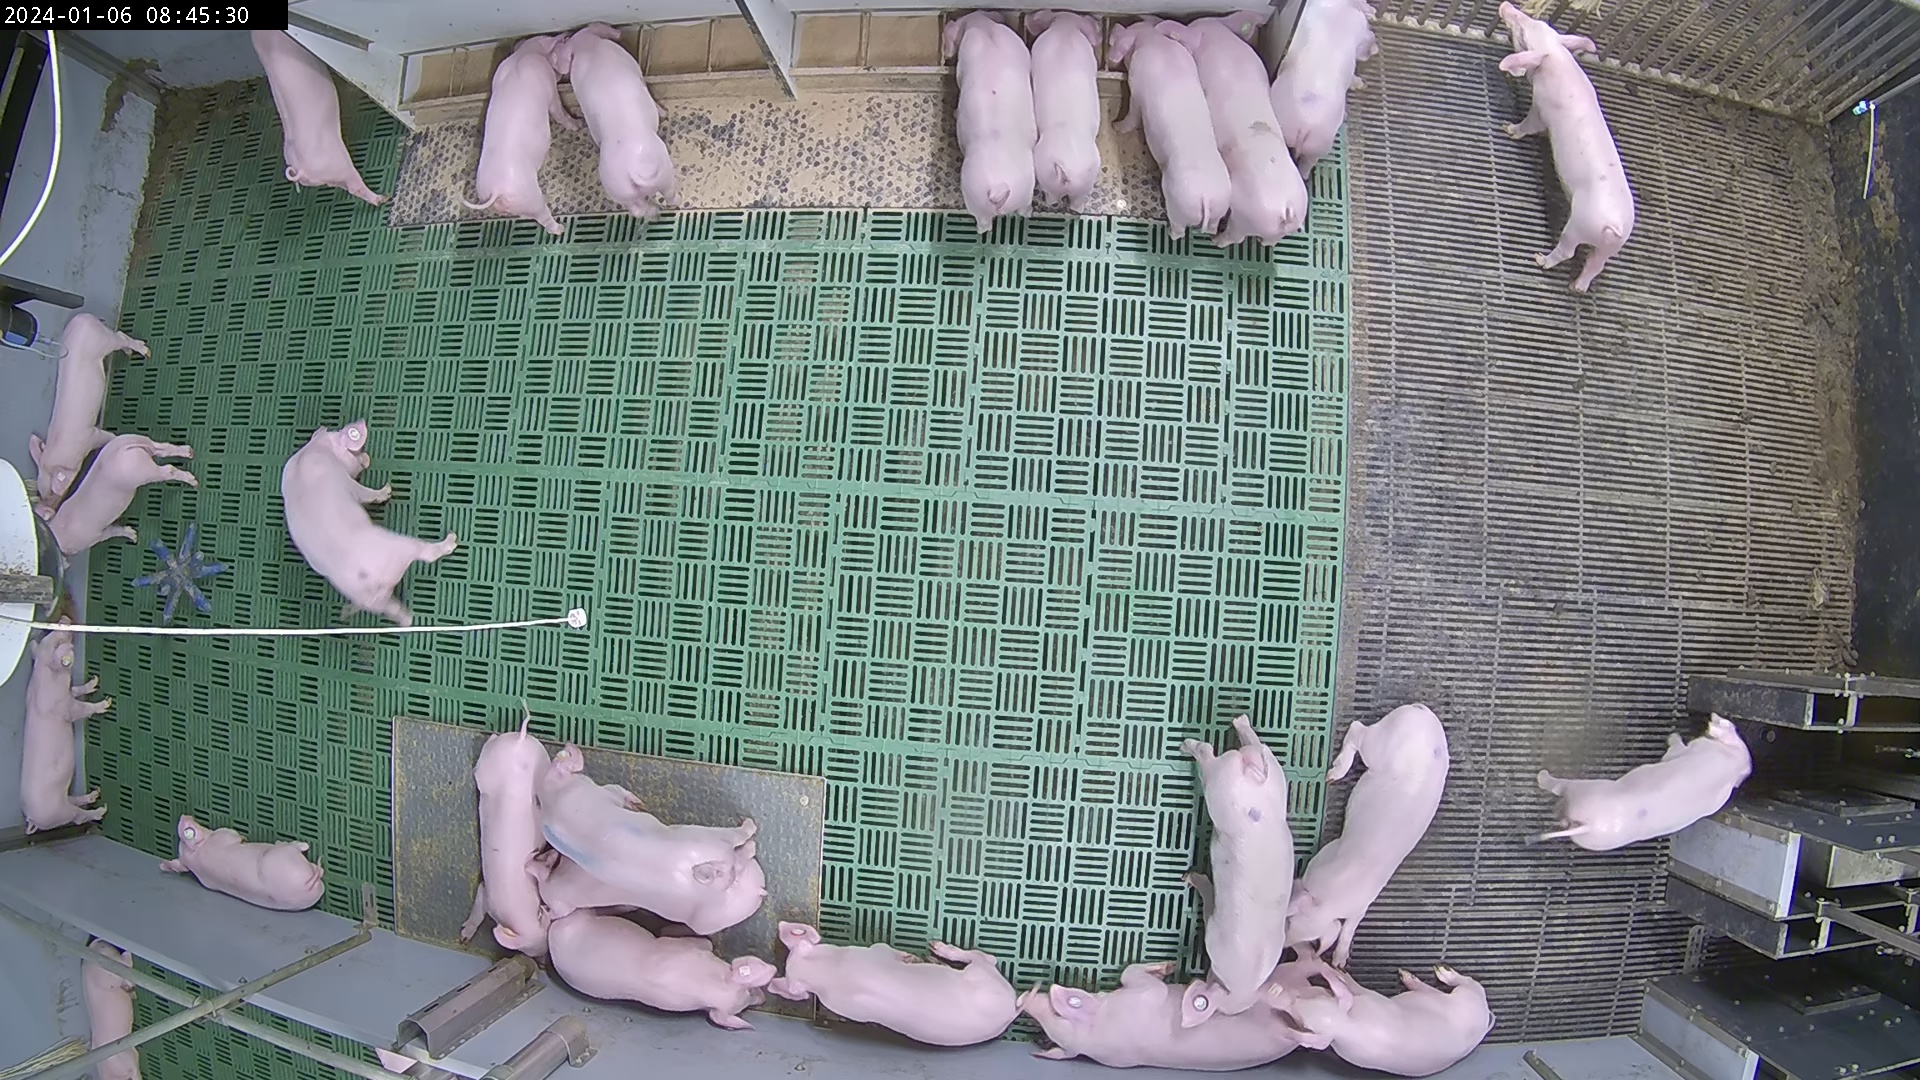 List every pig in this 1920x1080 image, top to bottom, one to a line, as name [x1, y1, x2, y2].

pig [1349, 0, 1379, 91]
pig [1272, 3, 1356, 182]
pig [1496, 4, 1636, 295]
pig [942, 9, 1037, 234]
pig [1022, 14, 1107, 211]
pig [1181, 14, 1308, 249]
pig [1106, 19, 1230, 239]
pig [546, 22, 679, 221]
pig [252, 27, 385, 211]
pig [459, 29, 582, 237]
pig [29, 311, 148, 511]
pig [283, 418, 460, 630]
pig [33, 434, 198, 555]
pig [22, 616, 114, 837]
pig [460, 698, 551, 971]
pig [1284, 701, 1451, 969]
pig [1180, 714, 1296, 1030]
pig [1523, 716, 1756, 851]
pig [537, 744, 759, 900]
pig [157, 814, 329, 913]
pig [524, 850, 769, 934]
pig [548, 905, 777, 1030]
pig [766, 922, 1042, 1047]
pig [81, 937, 144, 1080]
pig [1015, 941, 1320, 1072]
pig [1277, 964, 1496, 1077]